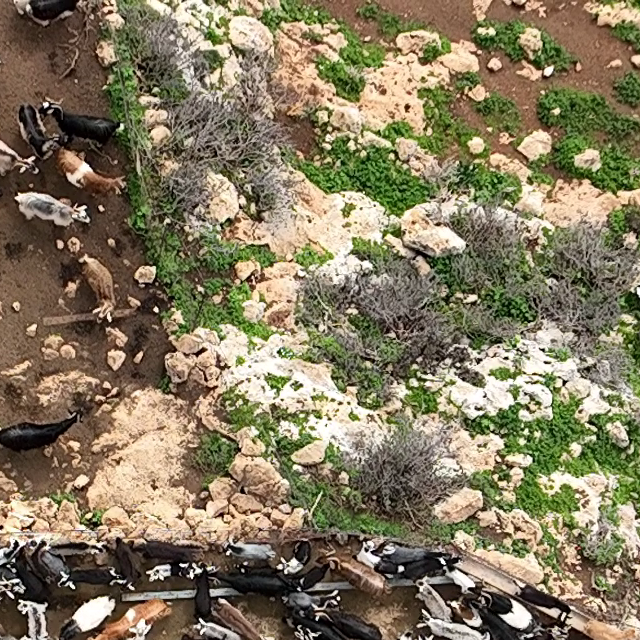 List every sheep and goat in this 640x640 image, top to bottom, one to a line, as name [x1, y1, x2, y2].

goat [13, 2, 79, 23]
goat [37, 96, 124, 148]
goat [16, 102, 75, 159]
goat [0, 136, 39, 176]
goat [53, 149, 128, 197]
goat [15, 189, 92, 228]
goat [76, 254, 116, 323]
goat [0, 406, 83, 452]
goat [0, 535, 24, 573]
goat [110, 537, 142, 590]
goat [225, 537, 276, 562]
goat [353, 538, 404, 578]
goat [26, 539, 47, 585]
goat [276, 539, 313, 577]
goat [316, 539, 394, 597]
goat [372, 539, 427, 562]
goat [49, 540, 107, 556]
goat [143, 540, 205, 562]
goat [17, 548, 52, 605]
goat [38, 548, 71, 584]
goat [401, 555, 462, 581]
goat [146, 560, 196, 581]
goat [234, 560, 273, 575]
goat [291, 560, 332, 590]
goat [192, 563, 210, 618]
goat [445, 565, 475, 592]
goat [208, 567, 290, 596]
goat [57, 569, 114, 589]
goat [0, 570, 26, 594]
goat [413, 580, 454, 620]
goat [516, 581, 571, 615]
goat [466, 584, 538, 634]
goat [283, 587, 340, 610]
goat [80, 594, 174, 639]
goat [45, 597, 116, 639]
goat [208, 597, 275, 639]
goat [15, 599, 49, 639]
goat [449, 599, 482, 628]
goat [472, 600, 523, 639]
goat [302, 601, 384, 639]
goat [418, 608, 491, 639]
goat [290, 612, 362, 639]
goat [190, 618, 247, 639]
goat [90, 619, 149, 639]
goat [586, 621, 636, 639]
goat [546, 622, 573, 639]
goat [293, 626, 353, 639]
goat [377, 630, 414, 639]
goat [515, 630, 550, 639]
goat [0, 633, 14, 639]
goat [177, 635, 234, 639]